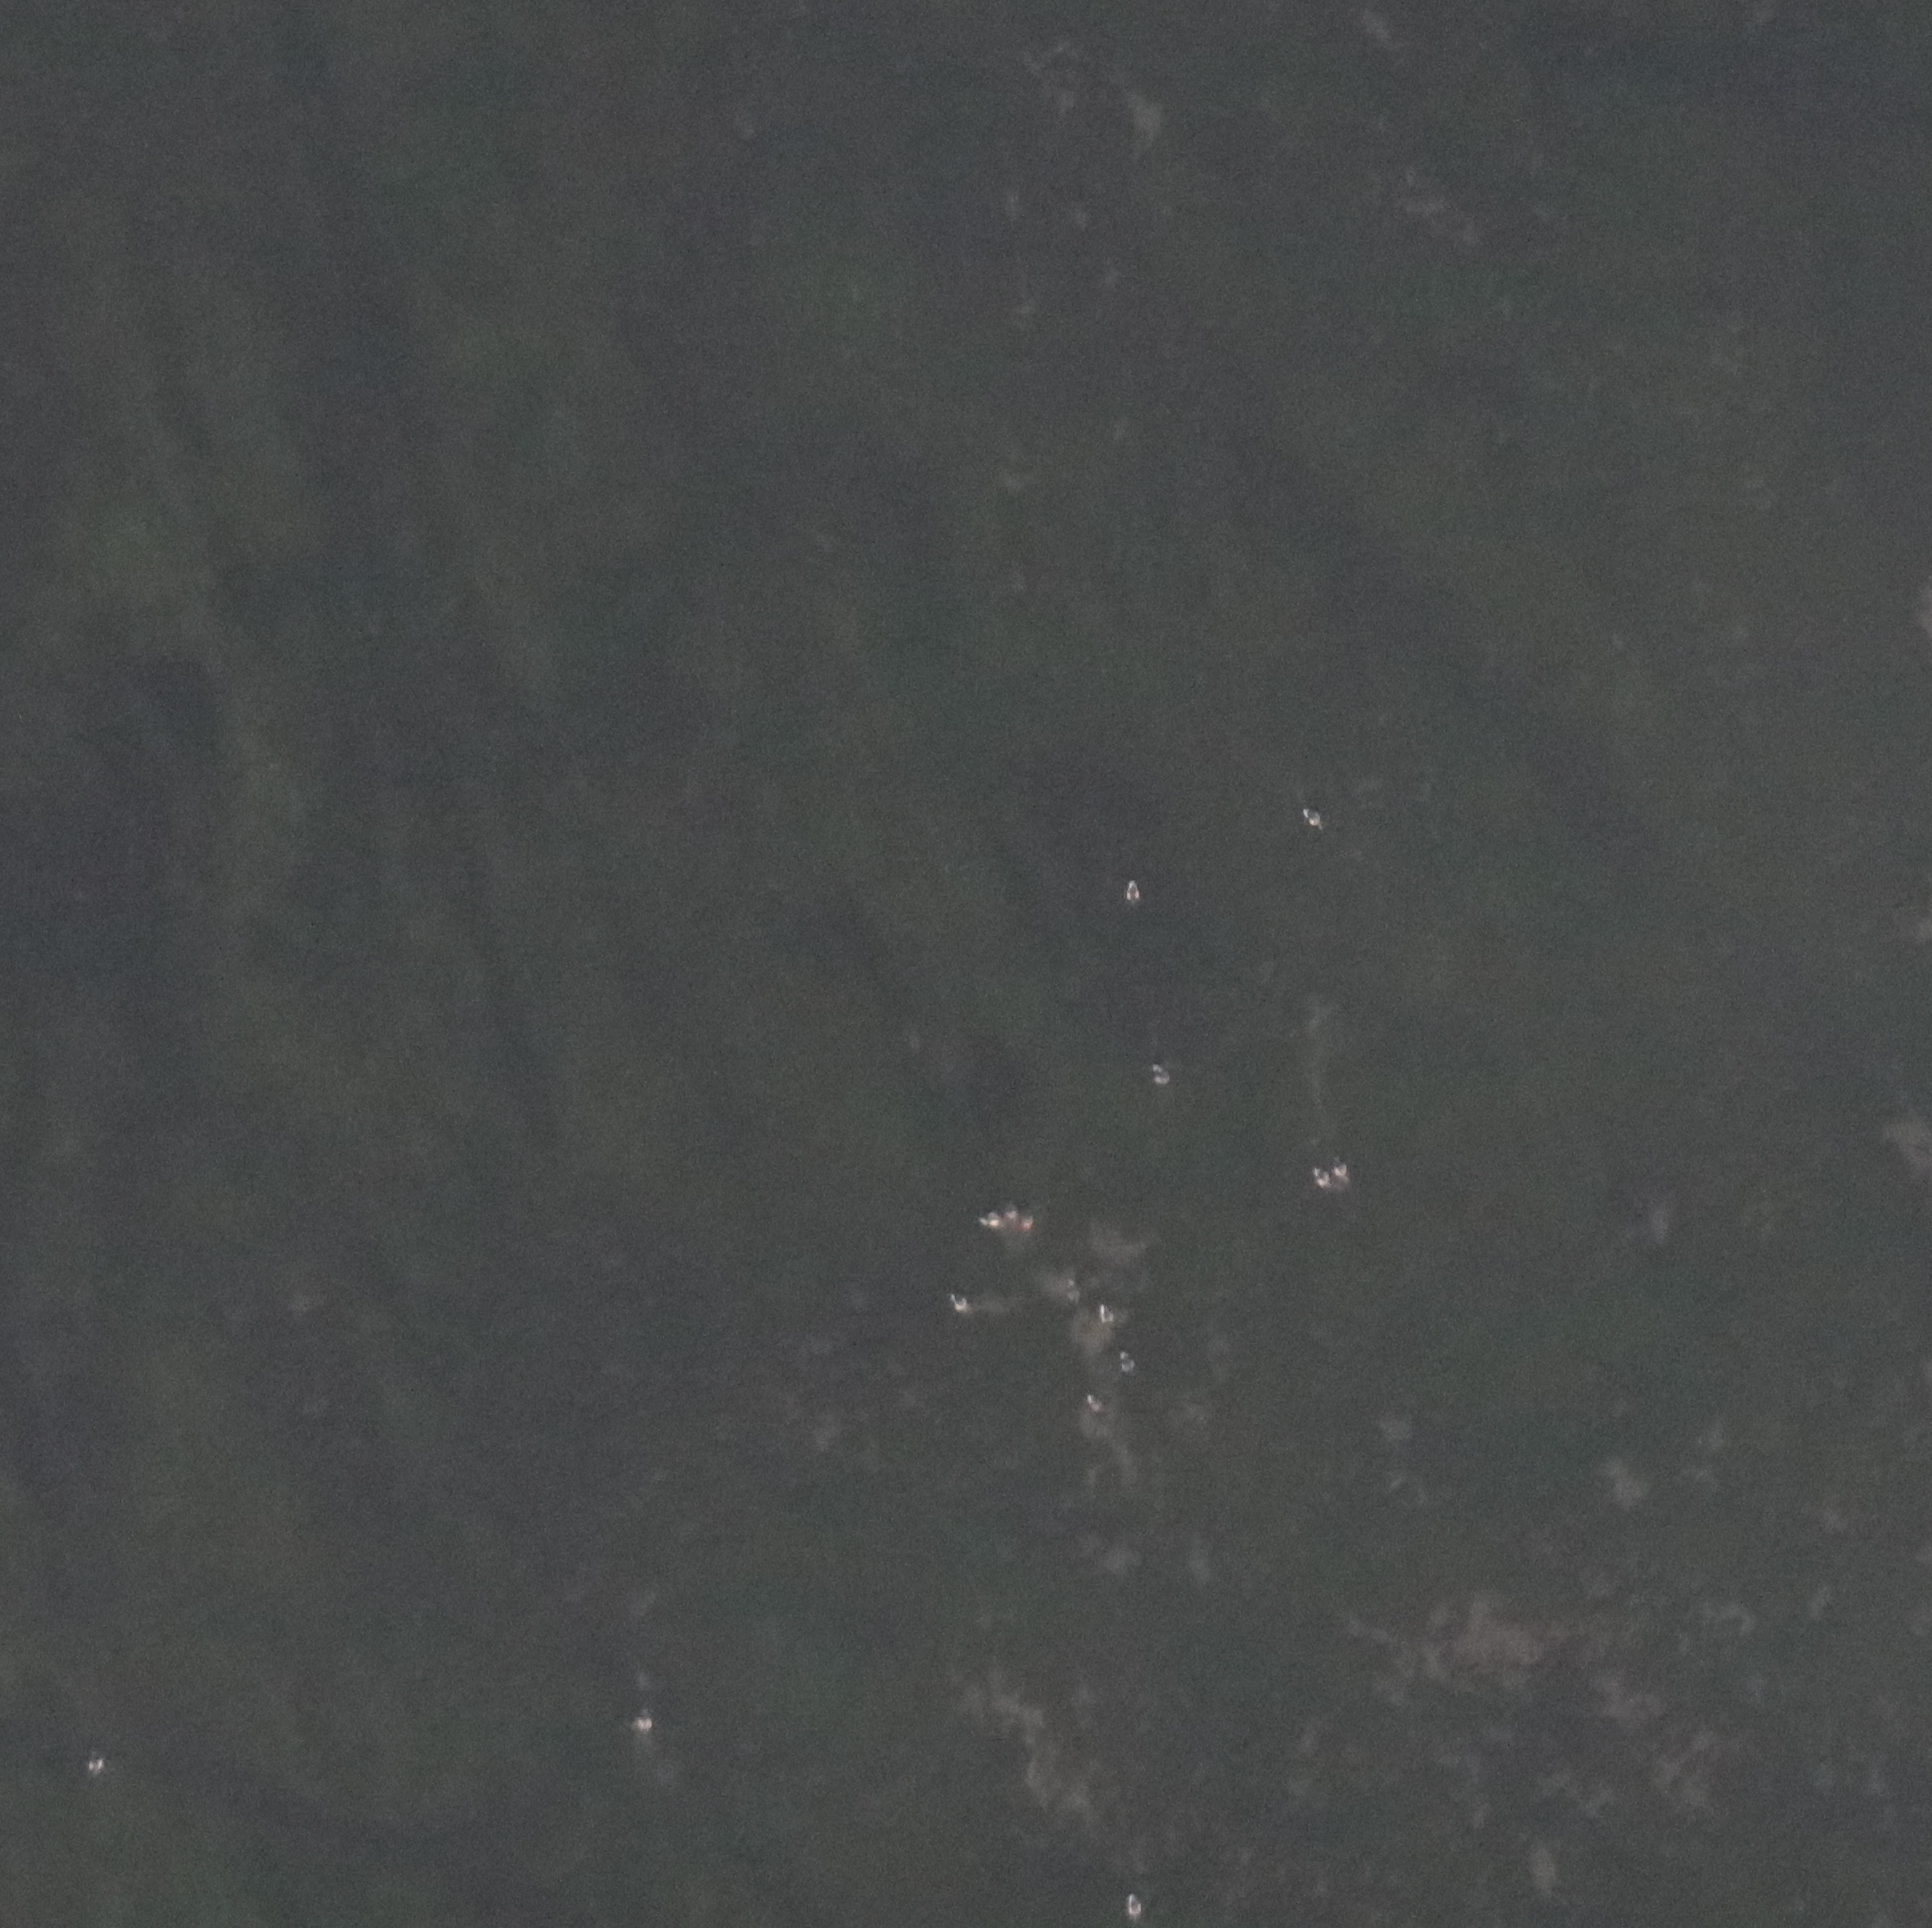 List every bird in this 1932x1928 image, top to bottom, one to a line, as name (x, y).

brant (1314, 818)
brant (1133, 892)
brant (1161, 1075)
brant (1336, 1167)
brant (1320, 1178)
brant (1007, 1210)
brant (989, 1220)
brant (1024, 1222)
brant (1071, 1292)
brant (962, 1301)
brant (1105, 1312)
brant (1131, 1360)
brant (1093, 1404)
brant (644, 1727)
brant (95, 1764)
brant (1131, 1901)